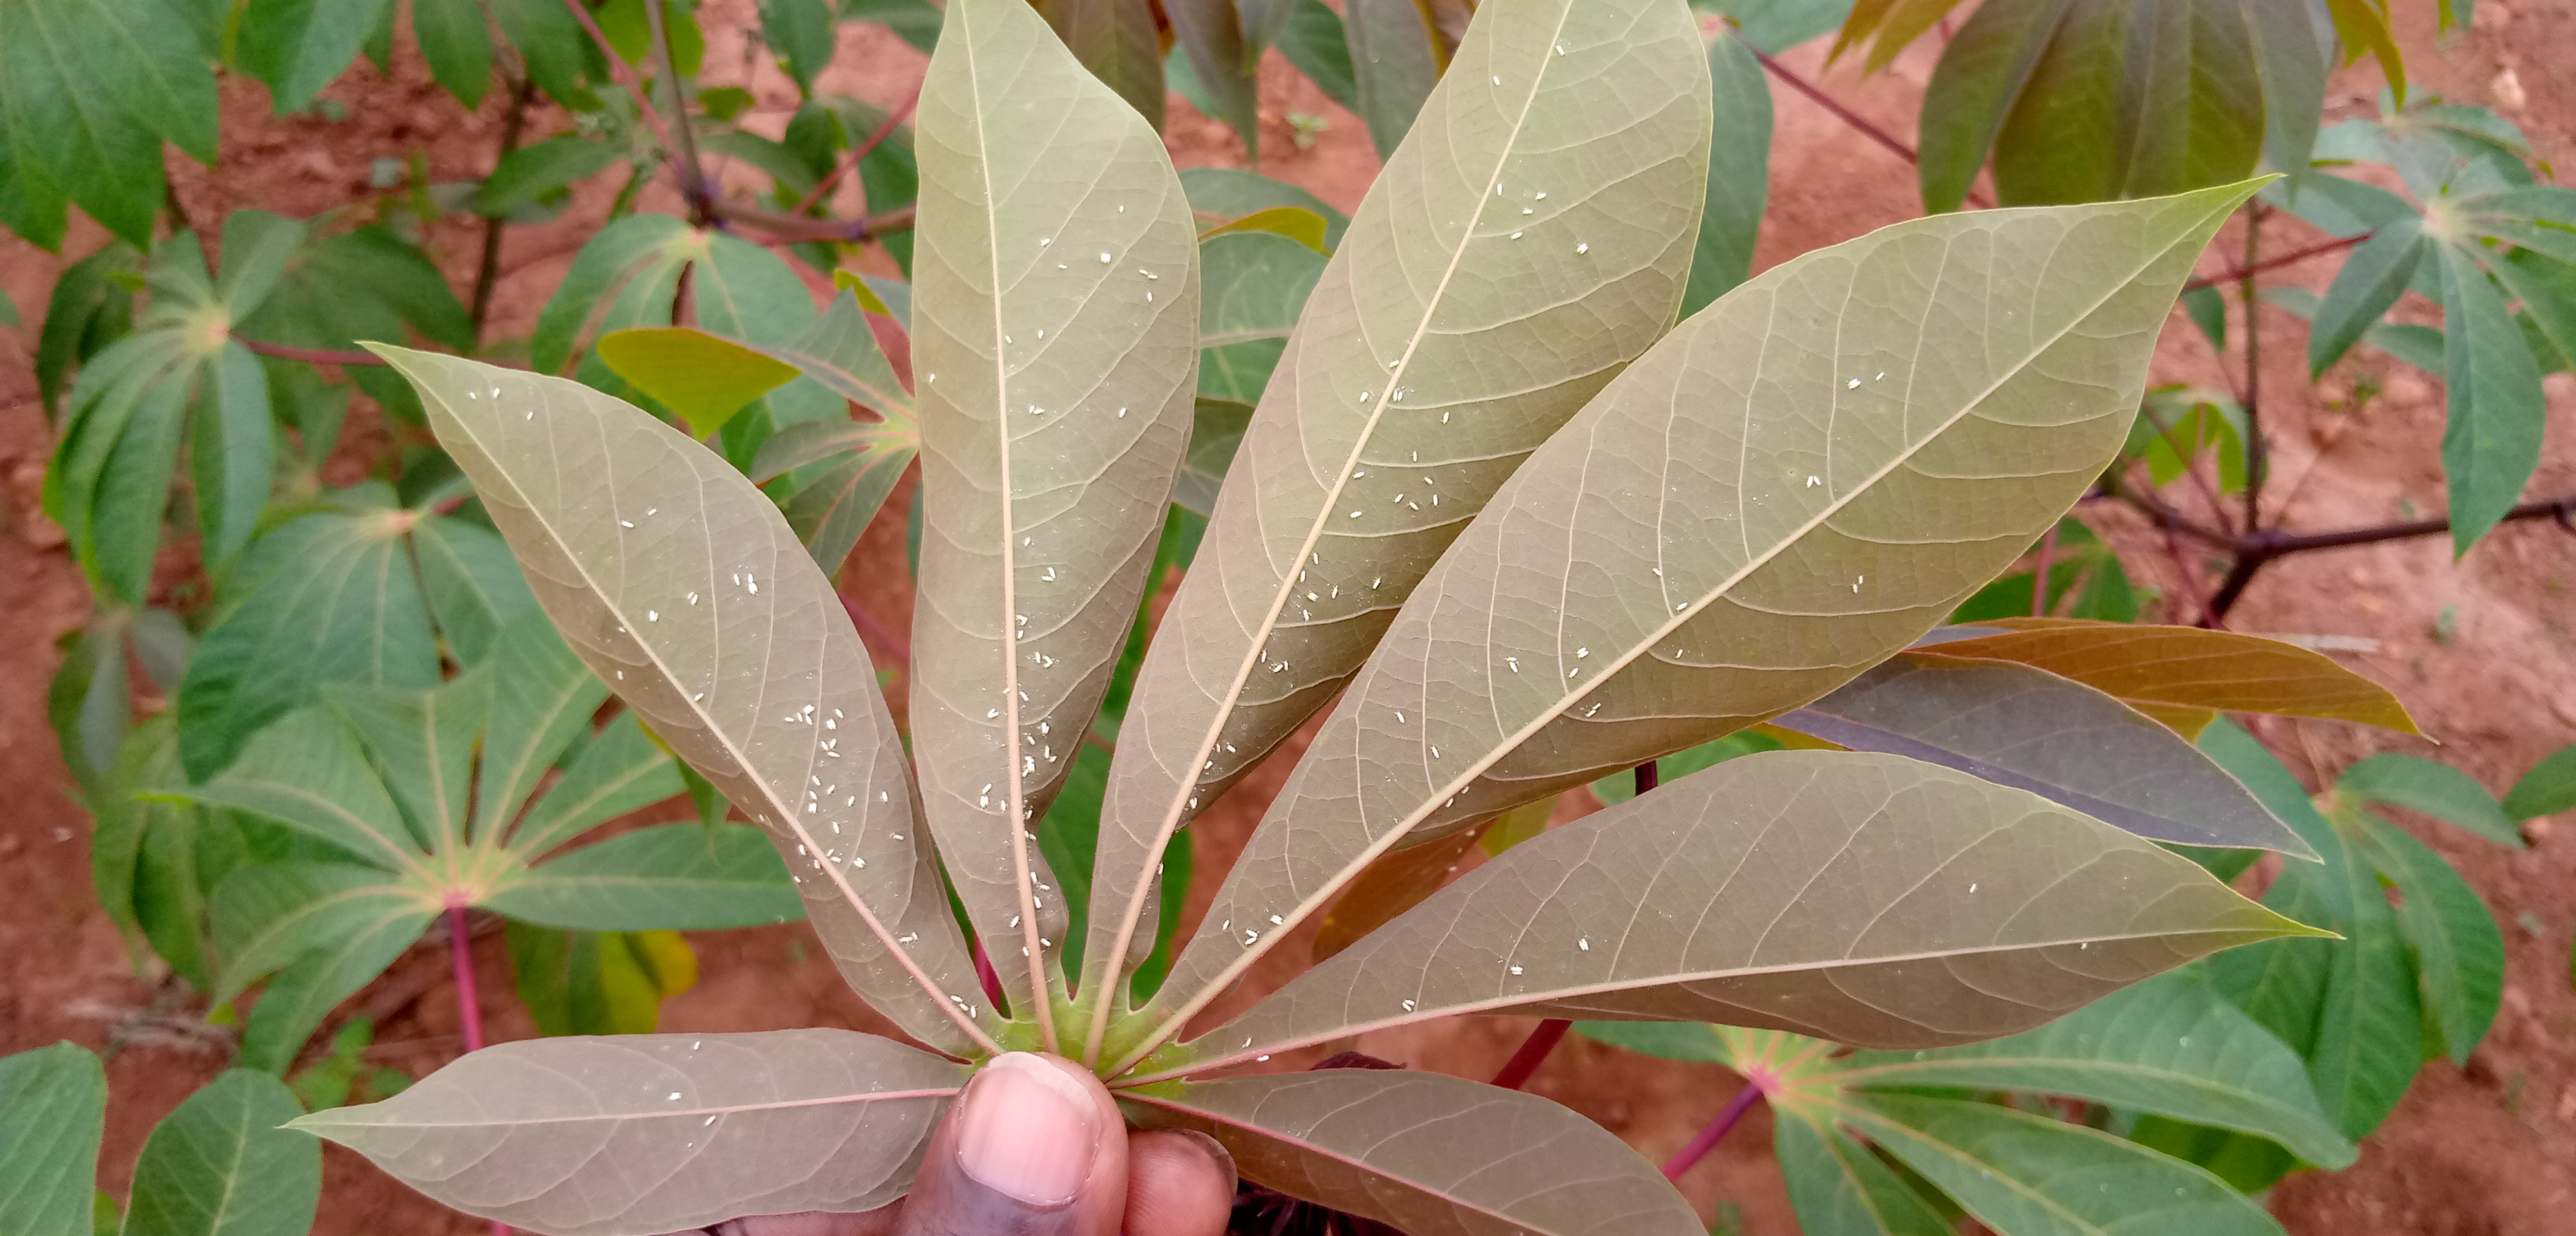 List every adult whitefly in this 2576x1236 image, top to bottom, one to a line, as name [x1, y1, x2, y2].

whitefly [1555, 43, 1568, 59]
whitefly [1491, 74, 1502, 88]
whitefly [1494, 181, 1504, 198]
whitefly [1533, 191, 1549, 201]
whitefly [1117, 203, 1125, 216]
whitefly [1519, 207, 1535, 216]
whitefly [1509, 230, 1524, 241]
whitefly [1038, 237, 1053, 248]
whitefly [1576, 242, 1587, 254]
whitefly [1579, 245, 1589, 256]
whitefly [1100, 251, 1105, 265]
whitefly [1104, 252, 1112, 265]
whitefly [1056, 263, 1069, 271]
whitefly [1137, 268, 1150, 276]
whitefly [1146, 274, 1159, 281]
whitefly [1145, 290, 1155, 304]
whitefly [1036, 328, 1045, 341]
whitefly [1004, 333, 1015, 346]
whitefly [1387, 359, 1401, 369]
whitefly [1874, 370, 1885, 383]
whitefly [927, 372, 938, 386]
whitefly [1847, 377, 1859, 387]
whitefly [1848, 380, 1862, 392]
whitefly [491, 384, 502, 399]
whitefly [1391, 386, 1398, 402]
whitefly [1358, 389, 1370, 405]
whitefly [1397, 389, 1404, 402]
whitefly [468, 391, 480, 403]
whitefly [1028, 404, 1036, 416]
whitefly [1117, 406, 1129, 422]
whitefly [1032, 407, 1046, 417]
whitefly [526, 409, 535, 424]
whitefly [1441, 409, 1452, 426]
whitefly [1410, 449, 1419, 464]
whitefly [1351, 470, 1366, 480]
whitefly [1805, 474, 1814, 490]
whitefly [1813, 474, 1823, 489]
whitefly [1422, 474, 1435, 486]
whitefly [1392, 492, 1405, 505]
whitefly [1432, 492, 1439, 508]
whitefly [1408, 500, 1421, 512]
whitefly [645, 506, 659, 519]
whitefly [1348, 509, 1365, 520]
whitefly [620, 519, 635, 530]
whitefly [1023, 534, 1032, 549]
whitefly [1311, 551, 1321, 567]
whitefly [1047, 566, 1057, 580]
whitefly [1651, 566, 1664, 578]
whitefly [1298, 568, 1309, 584]
whitefly [747, 571, 755, 583]
whitefly [732, 572, 742, 586]
whitefly [1857, 574, 1865, 586]
whitefly [1040, 575, 1054, 583]
whitefly [1371, 577, 1383, 591]
whitefly [752, 582, 759, 594]
whitefly [747, 583, 755, 595]
whitefly [1851, 583, 1859, 595]
whitefly [1329, 585, 1341, 601]
whitefly [686, 590, 695, 601]
whitefly [1309, 591, 1320, 599]
whitefly [690, 592, 699, 608]
whitefly [1306, 594, 1318, 603]
whitefly [1675, 600, 1689, 613]
whitefly [648, 608, 654, 624]
whitefly [1302, 608, 1311, 623]
whitefly [654, 611, 660, 624]
whitefly [1014, 613, 1029, 628]
whitefly [617, 625, 627, 635]
whitefly [1016, 629, 1025, 641]
whitefly [1575, 646, 1588, 655]
whitefly [1673, 646, 1683, 661]
whitefly [1259, 648, 1269, 664]
whitefly [1034, 650, 1041, 666]
whitefly [1576, 650, 1591, 660]
whitefly [1043, 654, 1054, 662]
whitefly [1504, 655, 1519, 662]
whitefly [1282, 659, 1291, 672]
whitefly [1508, 660, 1520, 675]
whitefly [1043, 662, 1053, 669]
whitefly [1271, 662, 1285, 675]
whitefly [1566, 666, 1580, 680]
whitefly [615, 669, 626, 682]
whitefly [1001, 686, 1012, 696]
whitefly [1018, 689, 1030, 703]
whitefly [693, 691, 706, 704]
whitefly [1591, 702, 1602, 710]
whitefly [803, 704, 812, 711]
whitefly [805, 706, 817, 715]
whitefly [834, 707, 846, 720]
whitefly [987, 707, 996, 717]
whitefly [1394, 709, 1406, 725]
whitefly [1584, 709, 1597, 719]
whitefly [795, 710, 804, 724]
whitefly [989, 711, 1001, 719]
whitefly [804, 714, 814, 727]
whitefly [782, 716, 795, 724]
whitefly [830, 717, 838, 732]
whitefly [826, 719, 832, 731]
whitefly [1040, 720, 1048, 735]
whitefly [1026, 733, 1036, 747]
whitefly [829, 737, 837, 750]
whitefly [820, 739, 829, 751]
whitefly [1215, 741, 1224, 754]
whitefly [1043, 743, 1050, 760]
whitefly [1225, 744, 1237, 754]
whitefly [1430, 744, 1442, 761]
whitefly [826, 751, 842, 760]
whitefly [1050, 754, 1058, 763]
whitefly [1024, 754, 1036, 763]
whitefly [1203, 758, 1215, 771]
whitefly [1027, 760, 1032, 774]
whitefly [1021, 767, 1029, 778]
whitefly [810, 773, 822, 788]
whitefly [980, 782, 993, 796]
whitefly [825, 782, 838, 796]
whitefly [1461, 784, 1471, 795]
whitefly [808, 789, 819, 801]
whitefly [880, 789, 890, 805]
whitefly [846, 793, 858, 809]
whitefly [979, 794, 985, 810]
whitefly [984, 794, 992, 807]
whitefly [1193, 796, 1200, 807]
whitefly [1444, 796, 1455, 809]
whitefly [1189, 797, 1196, 811]
whitefly [999, 798, 1010, 813]
whitefly [807, 801, 813, 814]
whitefly [811, 802, 818, 816]
whitefly [1024, 808, 1034, 822]
whitefly [831, 819, 844, 836]
whitefly [1023, 829, 1028, 839]
whitefly [890, 831, 907, 843]
whitefly [1029, 832, 1038, 842]
whitefly [797, 843, 808, 857]
whitefly [825, 847, 835, 858]
whitefly [830, 856, 844, 865]
whitefly [856, 856, 867, 866]
whitefly [813, 858, 822, 872]
whitefly [852, 859, 865, 870]
whitefly [1156, 861, 1164, 876]
whitefly [1030, 870, 1038, 884]
whitefly [792, 874, 804, 885]
whitefly [1967, 881, 1980, 895]
whitefly [1037, 882, 1052, 892]
whitefly [1033, 894, 1044, 910]
whitefly [1008, 914, 1021, 930]
whitefly [1272, 914, 1283, 922]
whitefly [1269, 917, 1284, 926]
whitefly [1220, 918, 1232, 932]
whitefly [1244, 928, 1258, 938]
whitefly [911, 930, 920, 941]
whitefly [898, 935, 913, 944]
whitefly [1039, 936, 1053, 949]
whitefly [1581, 937, 1591, 952]
whitefly [1243, 937, 1259, 947]
whitefly [1577, 939, 1585, 952]
whitefly [2078, 941, 2090, 952]
whitefly [1021, 945, 1030, 958]
whitefly [1508, 965, 1526, 971]
whitefly [1510, 970, 1524, 977]
whitefly [949, 993, 964, 1003]
whitefly [1403, 998, 1417, 1007]
whitefly [1401, 1001, 1412, 1013]
whitefly [958, 1002, 971, 1013]
whitefly [969, 1004, 980, 1020]
whitefly [1244, 1034, 1253, 1049]
whitefly [692, 1039, 702, 1052]
whitefly [1255, 1054, 1272, 1063]
whitefly [1122, 1066, 1137, 1077]
whitefly [669, 1091, 686, 1097]
whitefly [667, 1096, 683, 1101]
whitefly [705, 1114, 717, 1128]